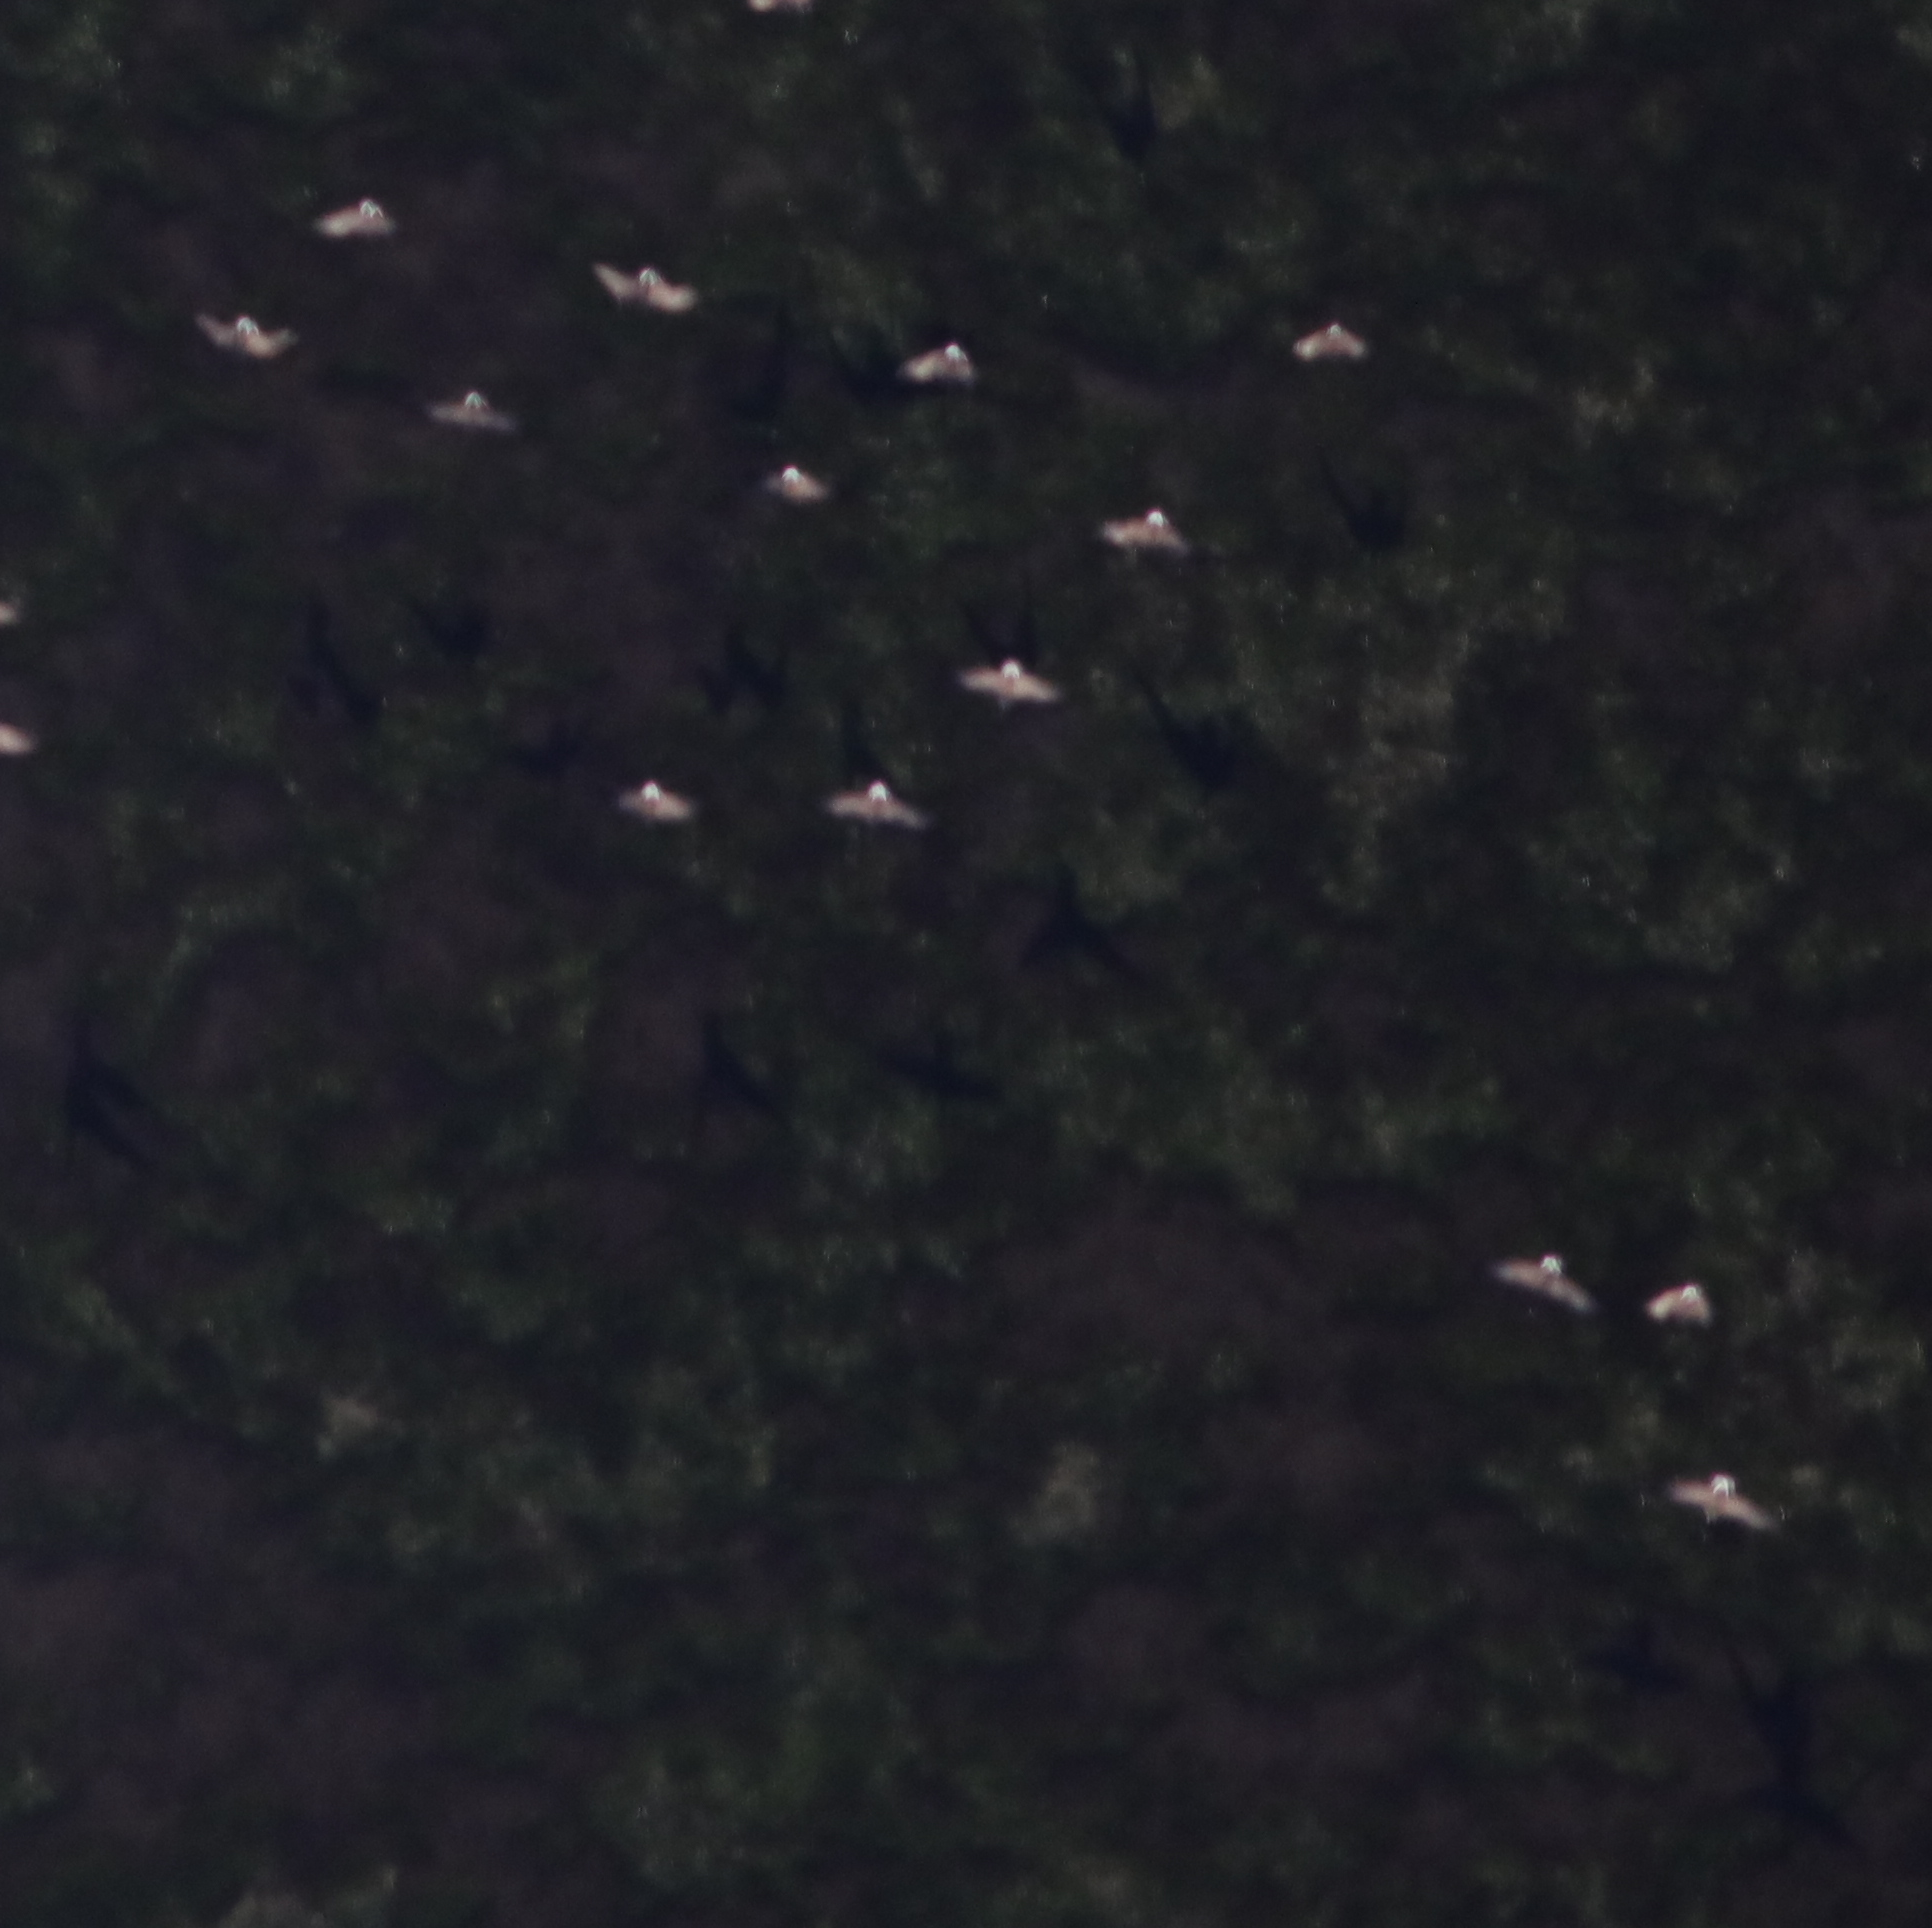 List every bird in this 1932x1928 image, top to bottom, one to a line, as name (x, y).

brant (367, 217)
brant (646, 285)
brant (232, 335)
brant (1329, 341)
brant (947, 355)
brant (481, 406)
brant (794, 469)
brant (1164, 538)
brant (1017, 677)
brant (653, 802)
brant (877, 802)
brant (1545, 1285)
brant (1695, 1317)
brant (1713, 1505)